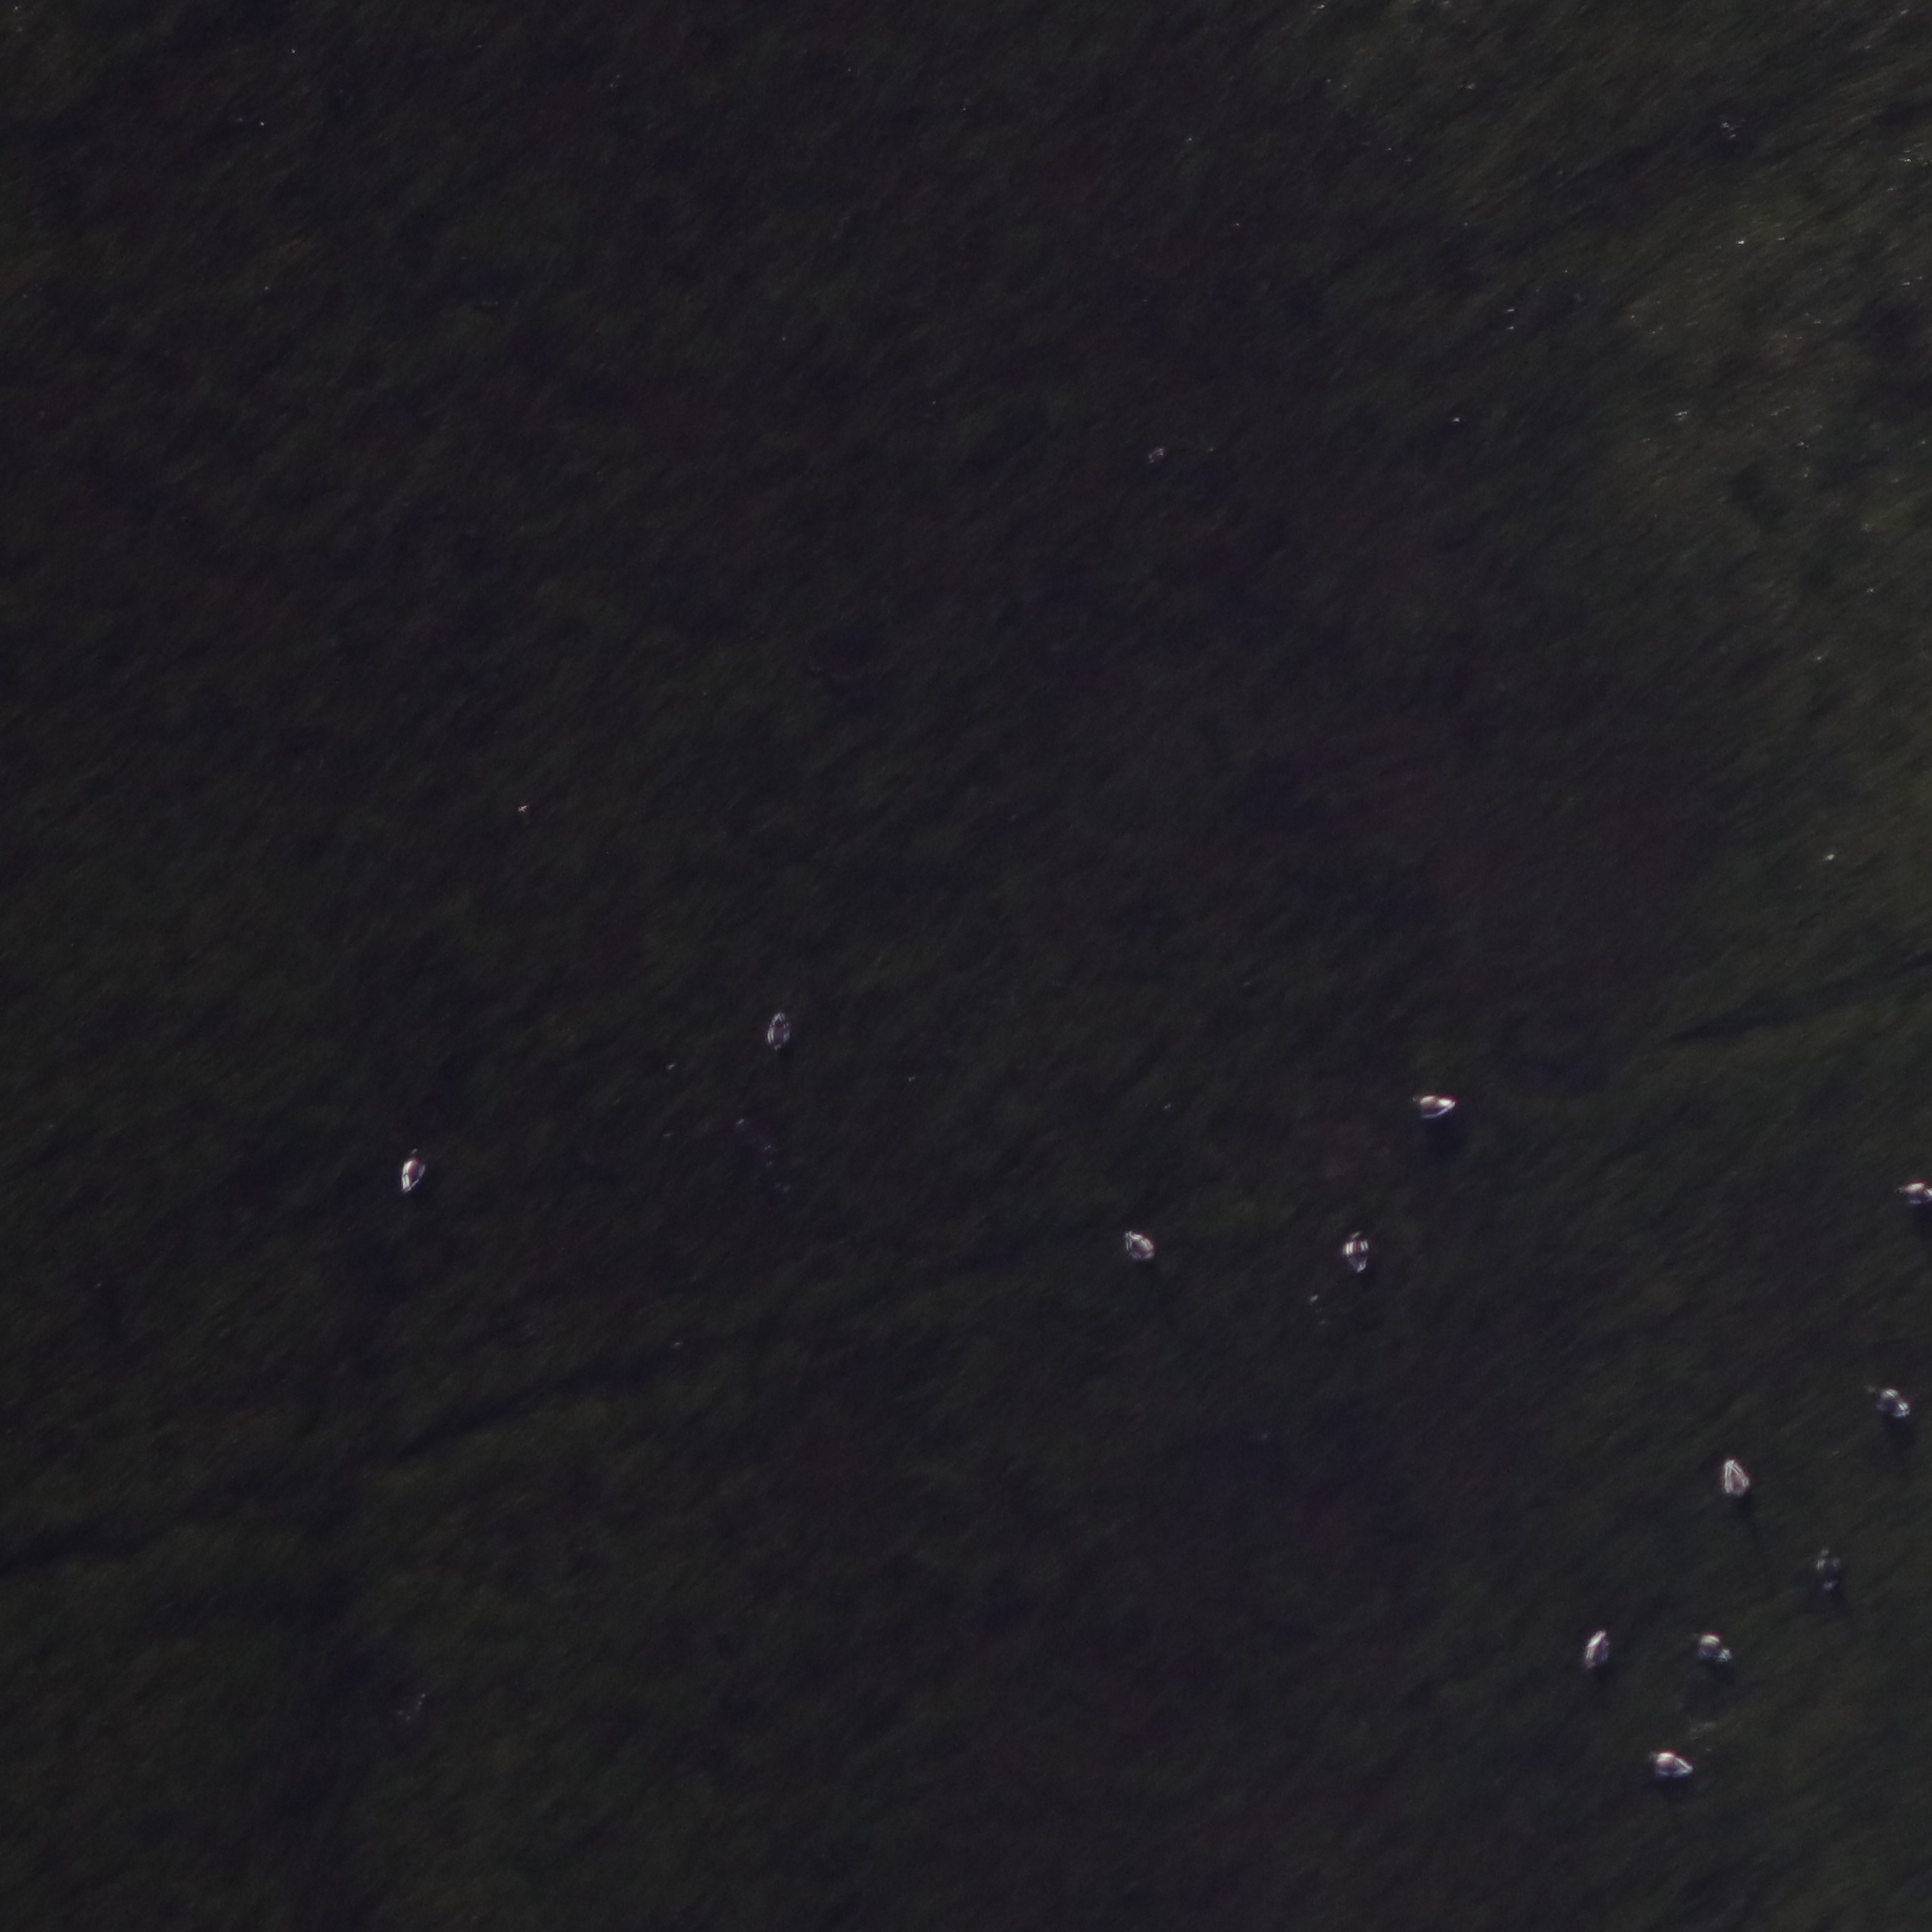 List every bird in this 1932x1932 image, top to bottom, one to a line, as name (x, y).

brant (780, 1034)
brant (1431, 1107)
brant (413, 1174)
brant (1917, 1192)
brant (1139, 1249)
brant (1356, 1251)
brant (1890, 1404)
brant (1742, 1477)
brant (1826, 1568)
brant (1710, 1648)
brant (1597, 1651)
brant (1671, 1765)